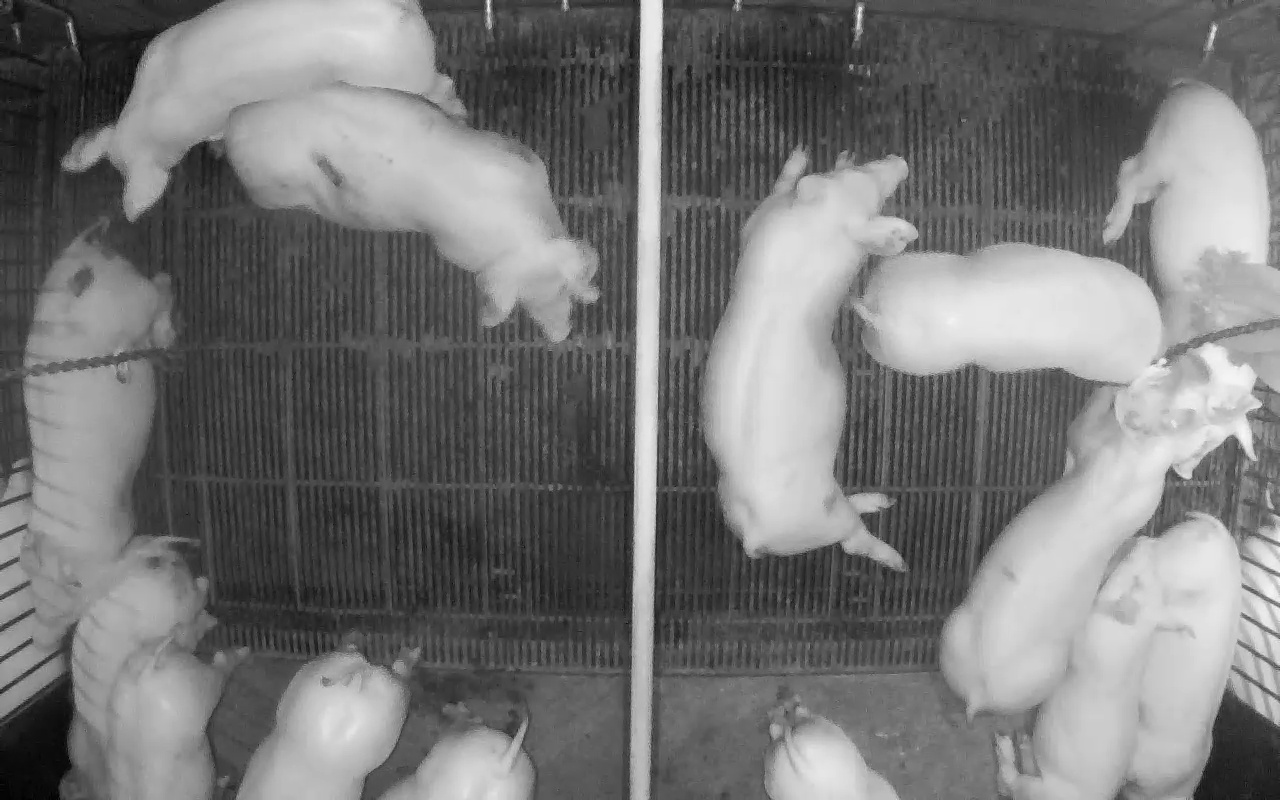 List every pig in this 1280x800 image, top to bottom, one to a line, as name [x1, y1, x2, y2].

pig [62, 0, 469, 226]
pig [1101, 77, 1278, 481]
pig [224, 87, 603, 346]
pig [699, 143, 921, 573]
pig [17, 216, 178, 653]
pig [846, 240, 1163, 385]
pig [937, 348, 1224, 723]
pig [1, 459, 67, 718]
pig [1231, 482, 1280, 728]
pig [1124, 511, 1244, 797]
pig [57, 534, 210, 800]
pig [993, 534, 1197, 798]
pig [232, 631, 423, 797]
pig [105, 635, 250, 798]
pig [761, 692, 903, 797]
pig [379, 700, 539, 799]